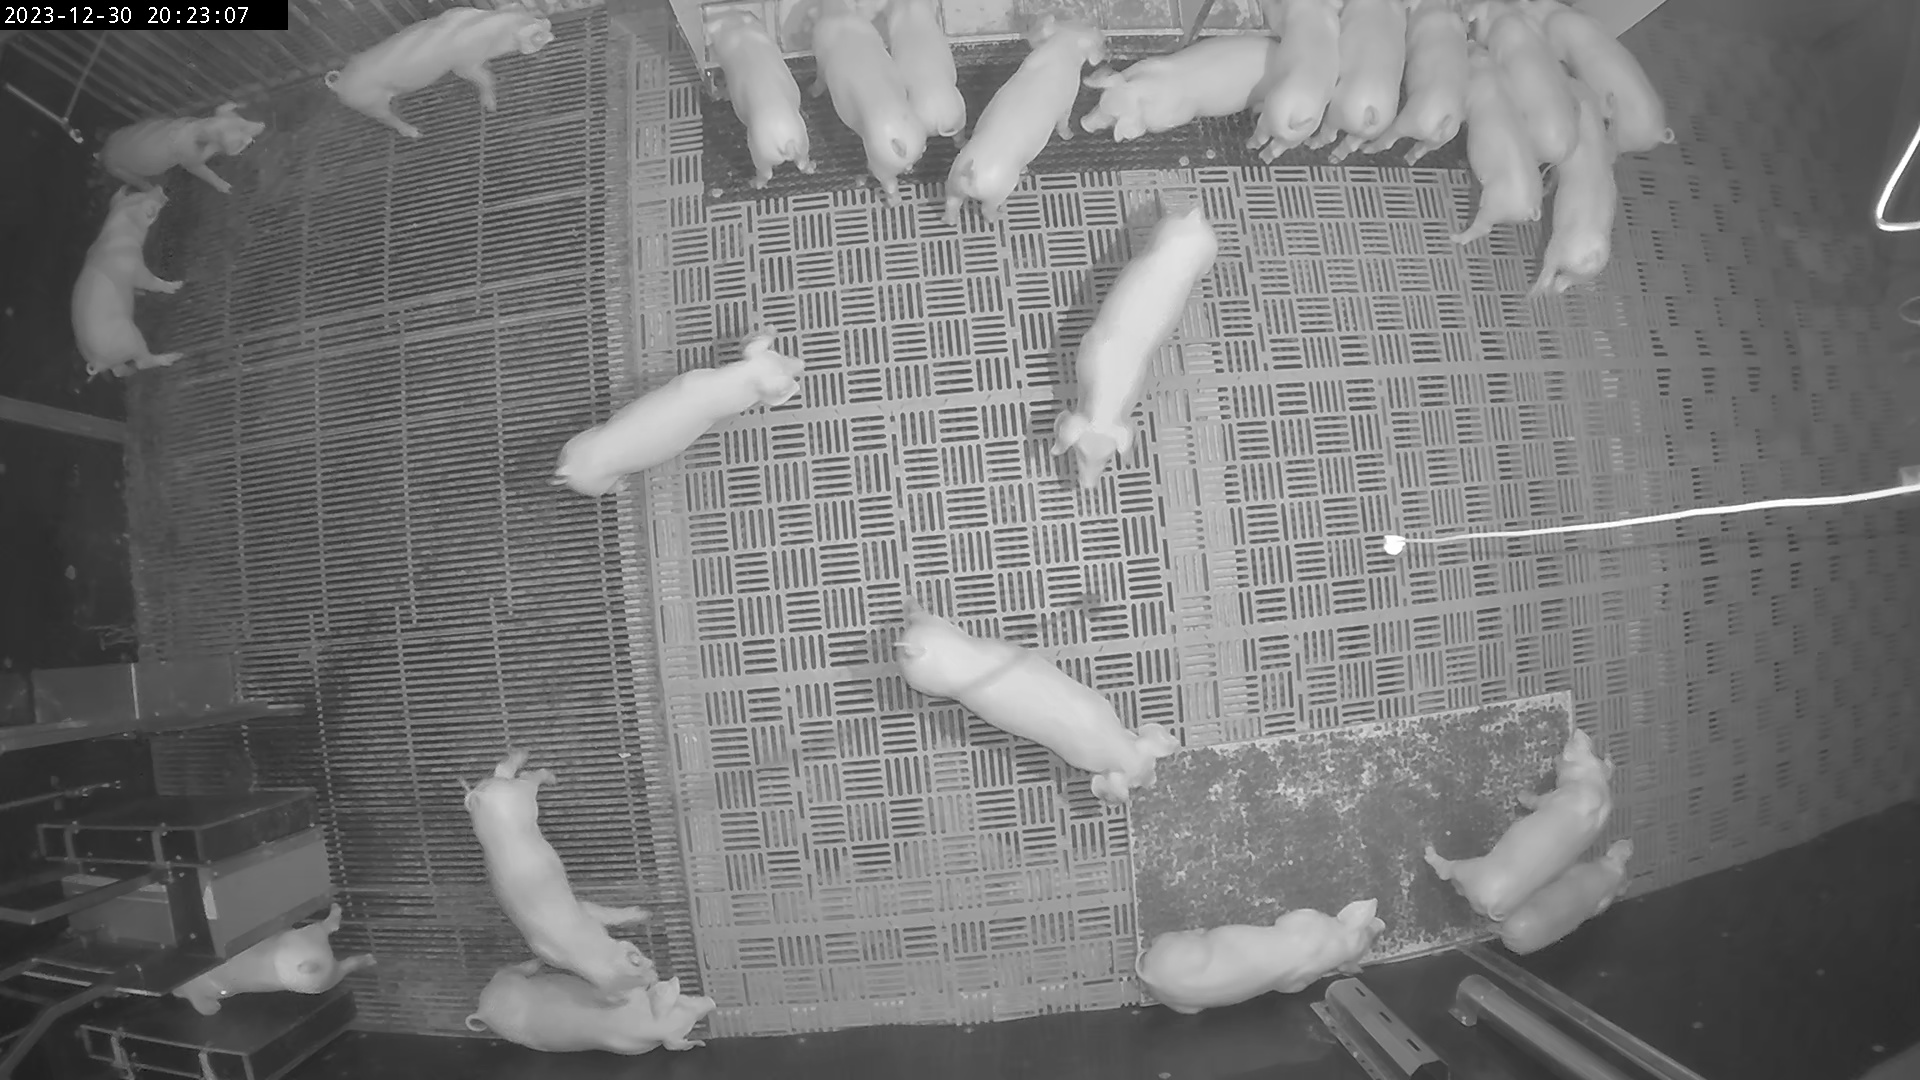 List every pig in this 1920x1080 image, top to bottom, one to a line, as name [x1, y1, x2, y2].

pig [874, 0, 966, 148]
pig [1245, 0, 1346, 166]
pig [1304, 0, 1413, 165]
pig [1359, 0, 1473, 168]
pig [1456, 0, 1579, 180]
pig [1518, 0, 1678, 154]
pig [321, 2, 557, 141]
pig [799, 3, 926, 209]
pig [702, 9, 817, 192]
pig [940, 12, 1107, 228]
pig [1077, 36, 1280, 144]
pig [1447, 36, 1544, 246]
pig [1523, 75, 1620, 303]
pig [92, 100, 265, 196]
pig [70, 184, 186, 385]
pig [1048, 204, 1222, 486]
pig [546, 320, 808, 501]
pig [893, 596, 1177, 806]
pig [1425, 730, 1616, 922]
pig [459, 745, 661, 1005]
pig [1487, 836, 1636, 958]
pig [1134, 897, 1391, 1014]
pig [170, 901, 379, 1014]
pig [466, 959, 718, 1057]